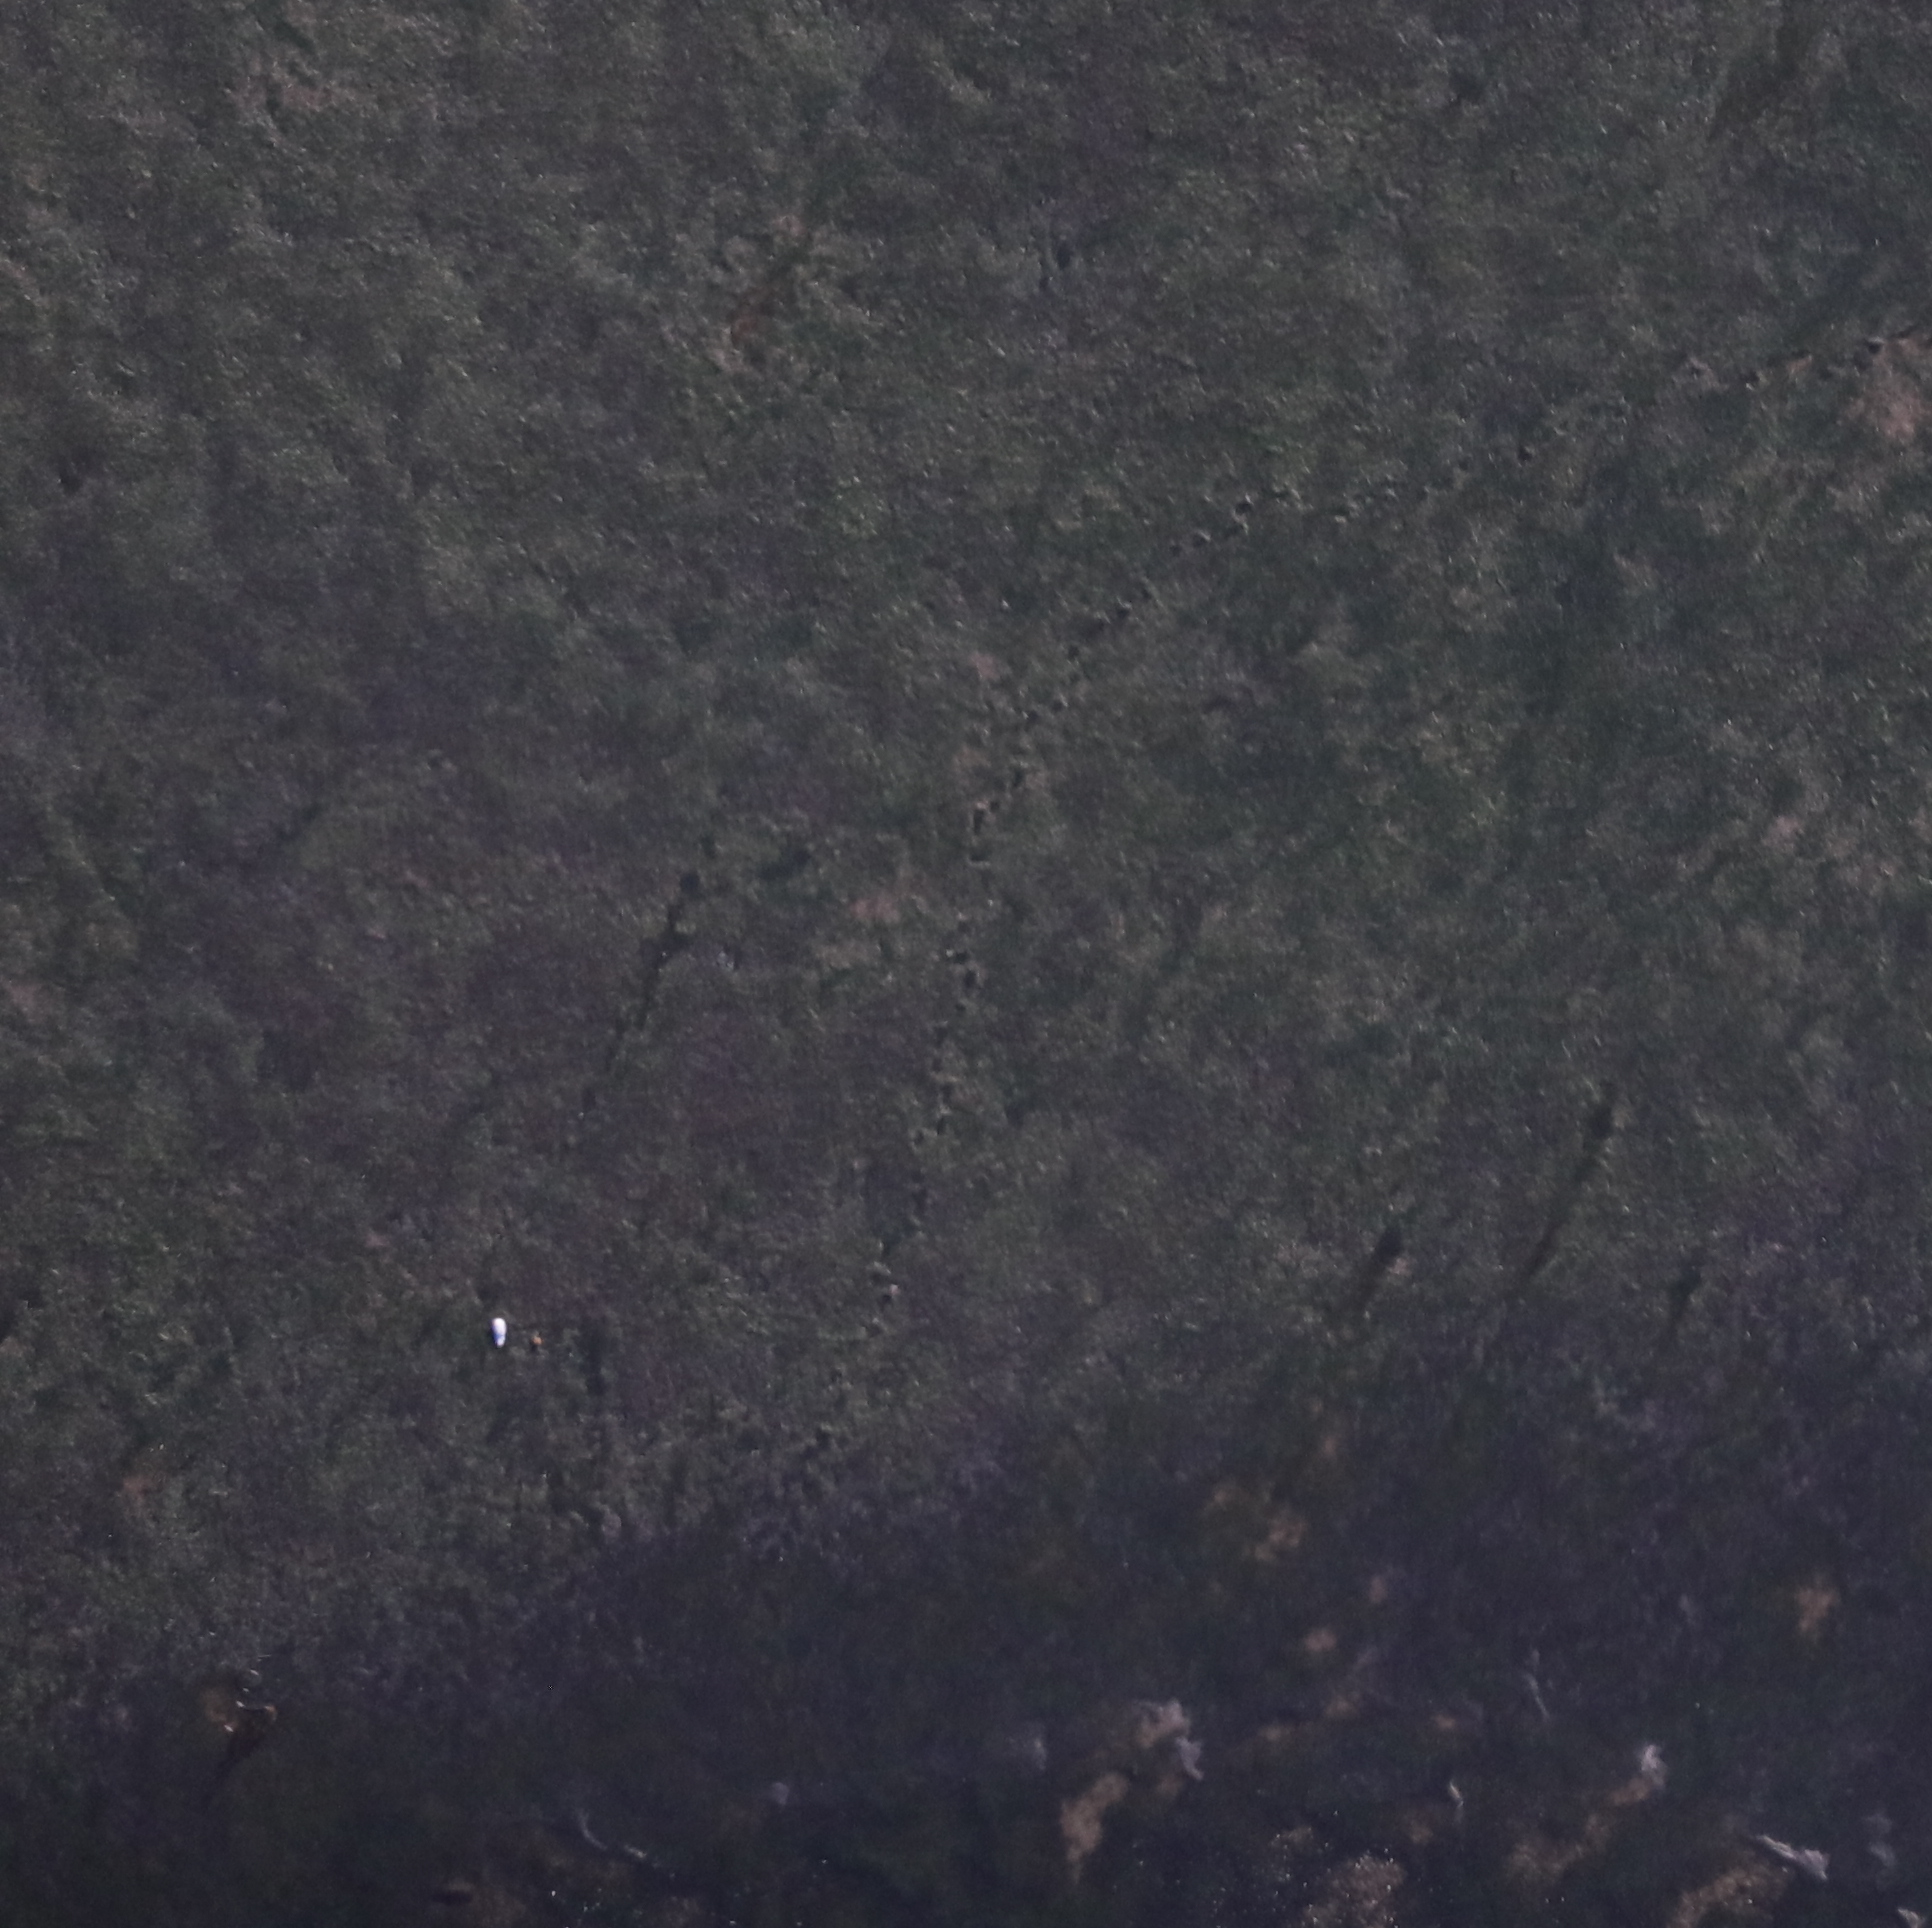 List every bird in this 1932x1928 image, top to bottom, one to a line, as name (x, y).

gull (502, 1330)